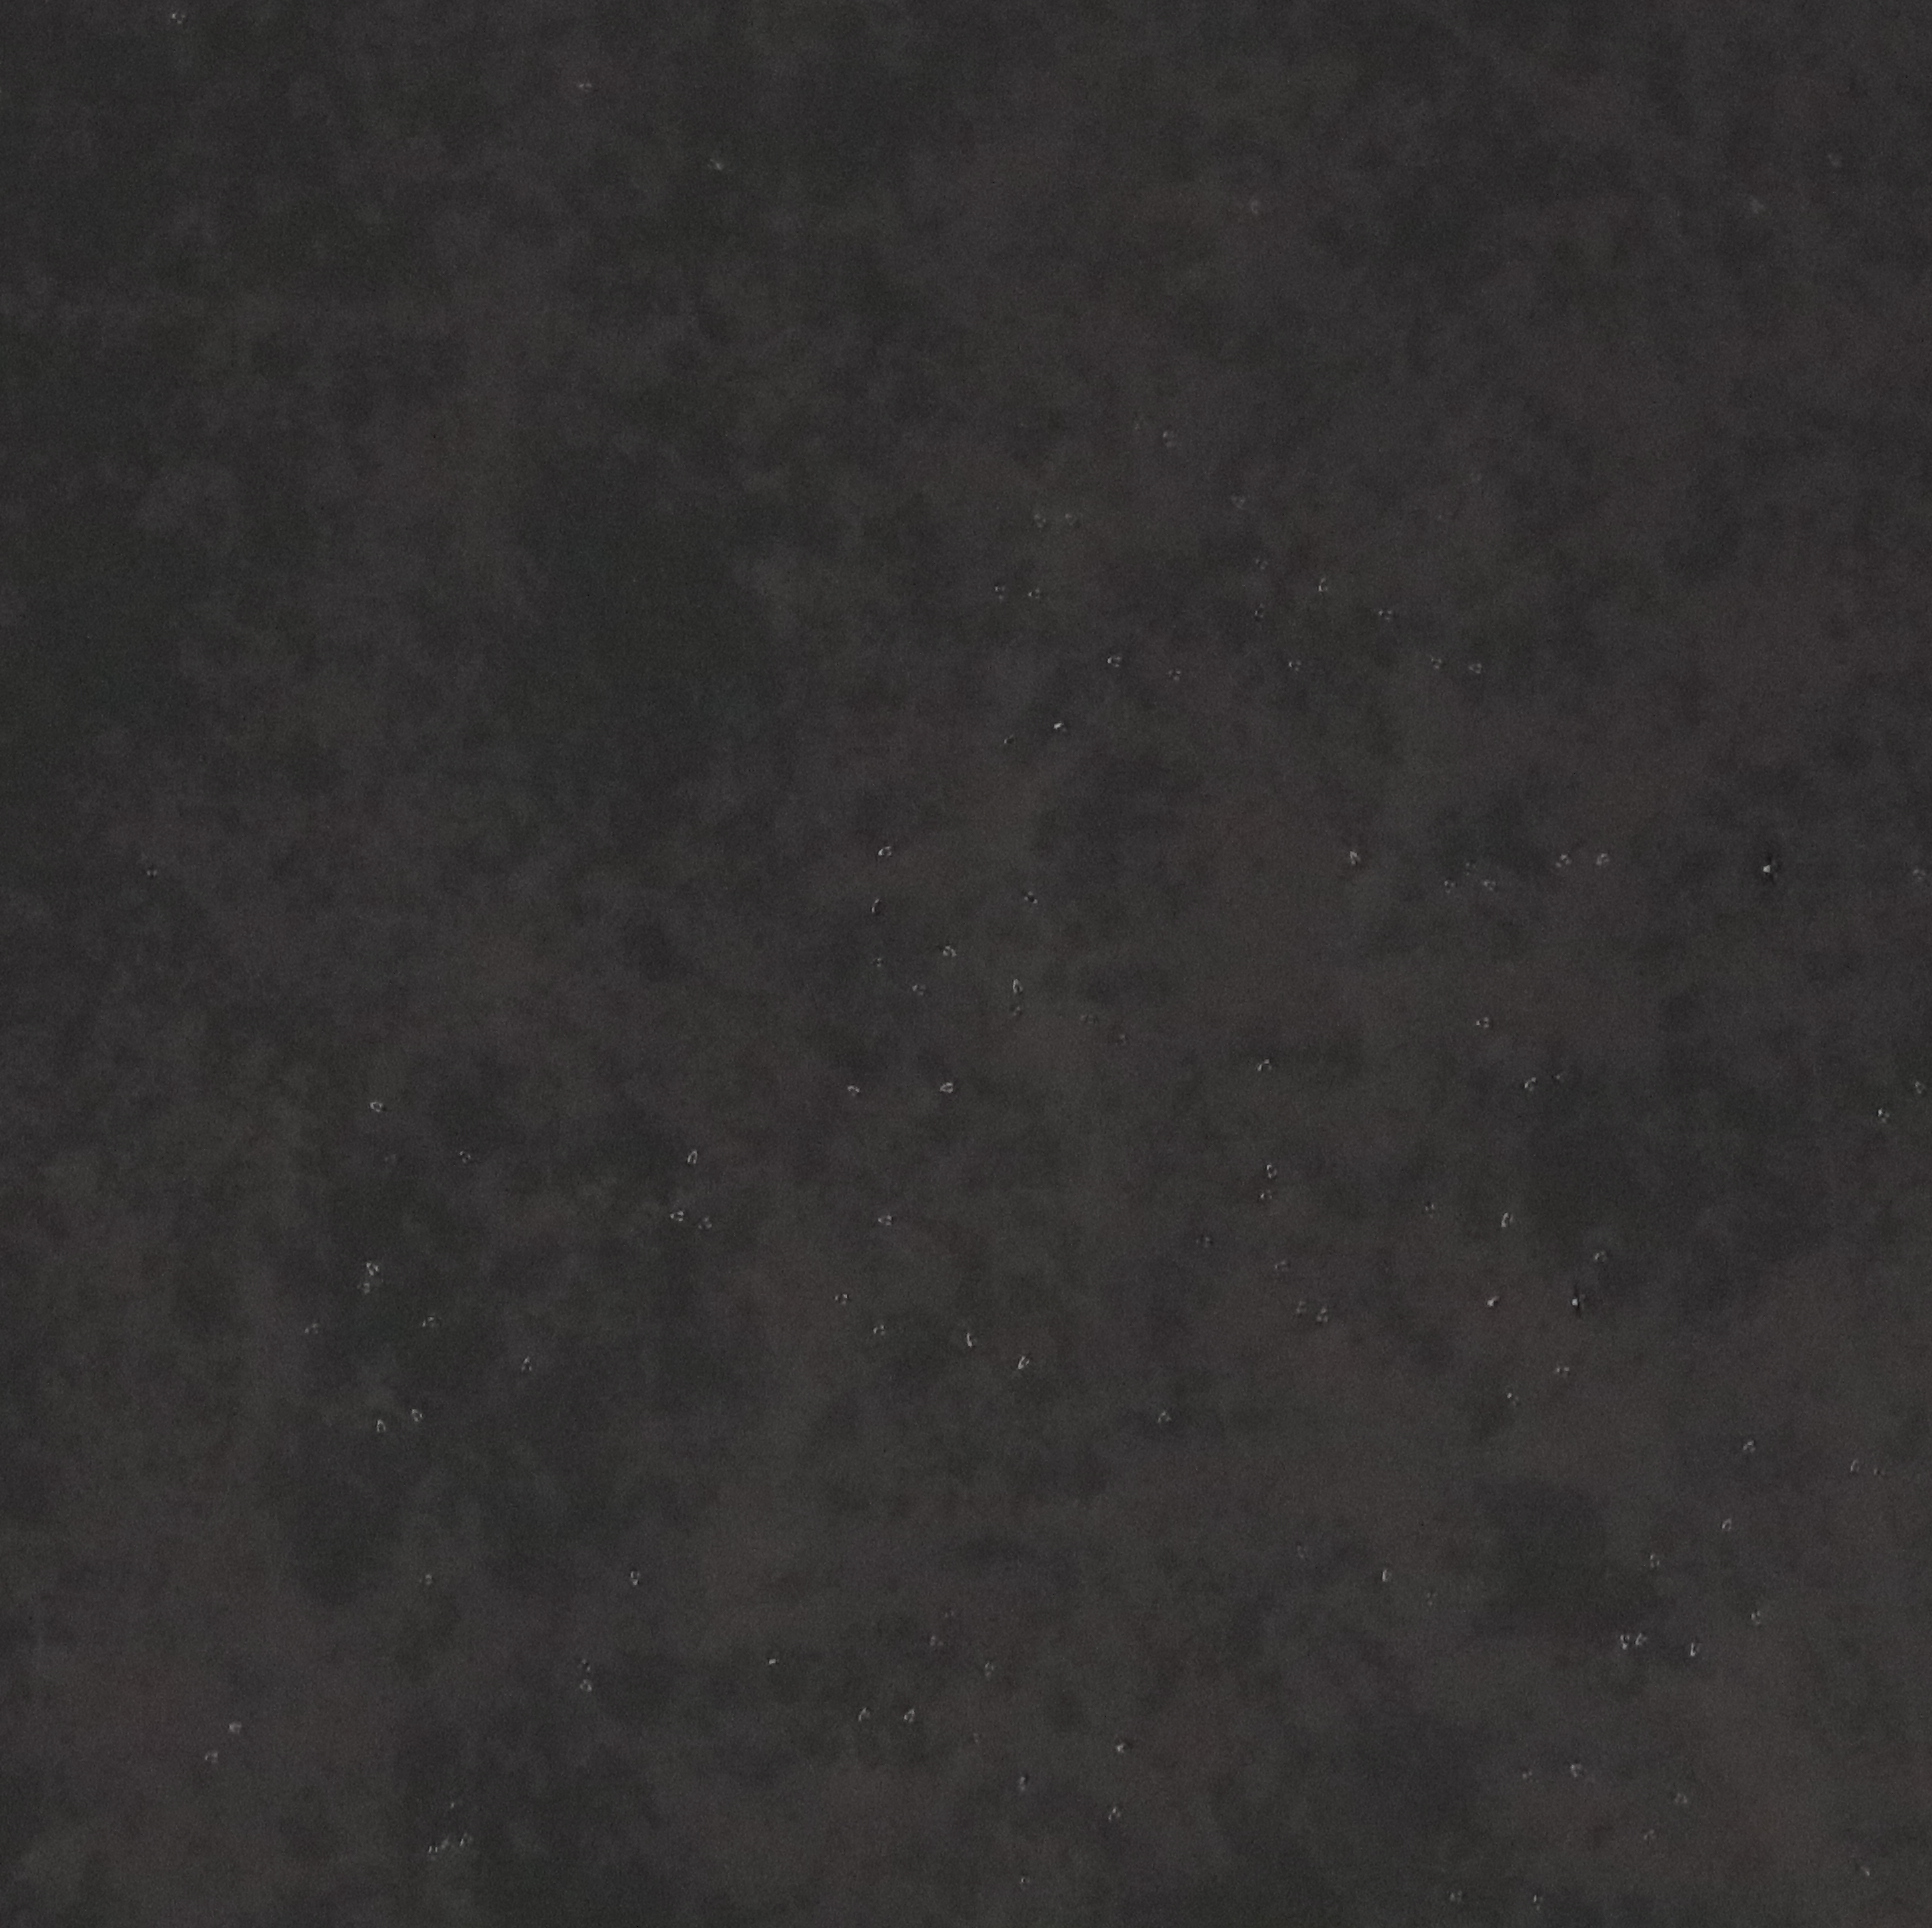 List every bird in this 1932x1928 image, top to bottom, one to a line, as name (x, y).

brant (178, 18)
brant (586, 87)
other bird (1835, 162)
brant (713, 163)
other bird (1755, 204)
other bird (1252, 208)
brant (1135, 420)
brant (1167, 439)
brant (1241, 499)
brant (1048, 525)
brant (1073, 525)
brant (1264, 557)
brant (1322, 584)
brant (1008, 590)
brant (1043, 598)
brant (1262, 613)
brant (1390, 616)
brant (1114, 656)
brant (1442, 658)
brant (1484, 659)
brant (1294, 665)
brant (1173, 674)
brant (1058, 732)
brant (1008, 739)
brant (882, 851)
brant (1360, 859)
brant (145, 862)
brant (1603, 863)
brant (1559, 864)
brant (1478, 865)
brant (1773, 875)
brant (1922, 881)
brant (1454, 887)
brant (1494, 890)
brant (882, 898)
brant (1030, 902)
brant (957, 948)
brant (877, 953)
brant (929, 984)
brant (1019, 990)
brant (1022, 1014)
brant (1489, 1018)
brant (1095, 1019)
brant (1126, 1044)
brant (1566, 1071)
brant (1265, 1072)
brant (1531, 1080)
brant (1918, 1089)
brant (849, 1090)
brant (947, 1094)
brant (375, 1106)
brant (1880, 1119)
brant (392, 1157)
brant (464, 1157)
brant (698, 1163)
brant (1265, 1178)
brant (1260, 1198)
brant (1435, 1205)
brant (883, 1210)
brant (677, 1219)
brant (1503, 1221)
brant (719, 1225)
brant (1210, 1241)
brant (1616, 1259)
brant (1280, 1262)
brant (377, 1268)
brant (365, 1286)
brant (846, 1300)
brant (1495, 1301)
brant (1570, 1311)
brant (1297, 1312)
brant (1331, 1317)
brant (428, 1324)
brant (315, 1329)
brant (882, 1341)
brant (972, 1347)
brant (532, 1360)
brant (1036, 1367)
brant (1558, 1376)
brant (1509, 1402)
brant (418, 1413)
brant (383, 1422)
brant (1170, 1426)
brant (1750, 1441)
brant (1853, 1466)
brant (1888, 1468)
brant (1734, 1530)
brant (1313, 1550)
brant (1656, 1562)
brant (628, 1568)
brant (1395, 1568)
brant (430, 1581)
brant (1441, 1609)
brant (939, 1612)
brant (1767, 1620)
brant (941, 1640)
brant (1624, 1640)
brant (1644, 1642)
brant (592, 1652)
brant (1699, 1655)
brant (778, 1664)
brant (985, 1674)
brant (588, 1684)
brant (867, 1707)
brant (909, 1715)
brant (230, 1728)
brant (983, 1733)
brant (1126, 1747)
brant (209, 1762)
brant (1573, 1774)
brant (1018, 1784)
brant (1526, 1788)
brant (1675, 1800)
brant (457, 1805)
brant (1117, 1805)
brant (1650, 1832)
brant (468, 1834)
brant (434, 1844)
brant (1859, 1870)
brant (1027, 1880)
brant (1459, 1900)
brant (1539, 1901)